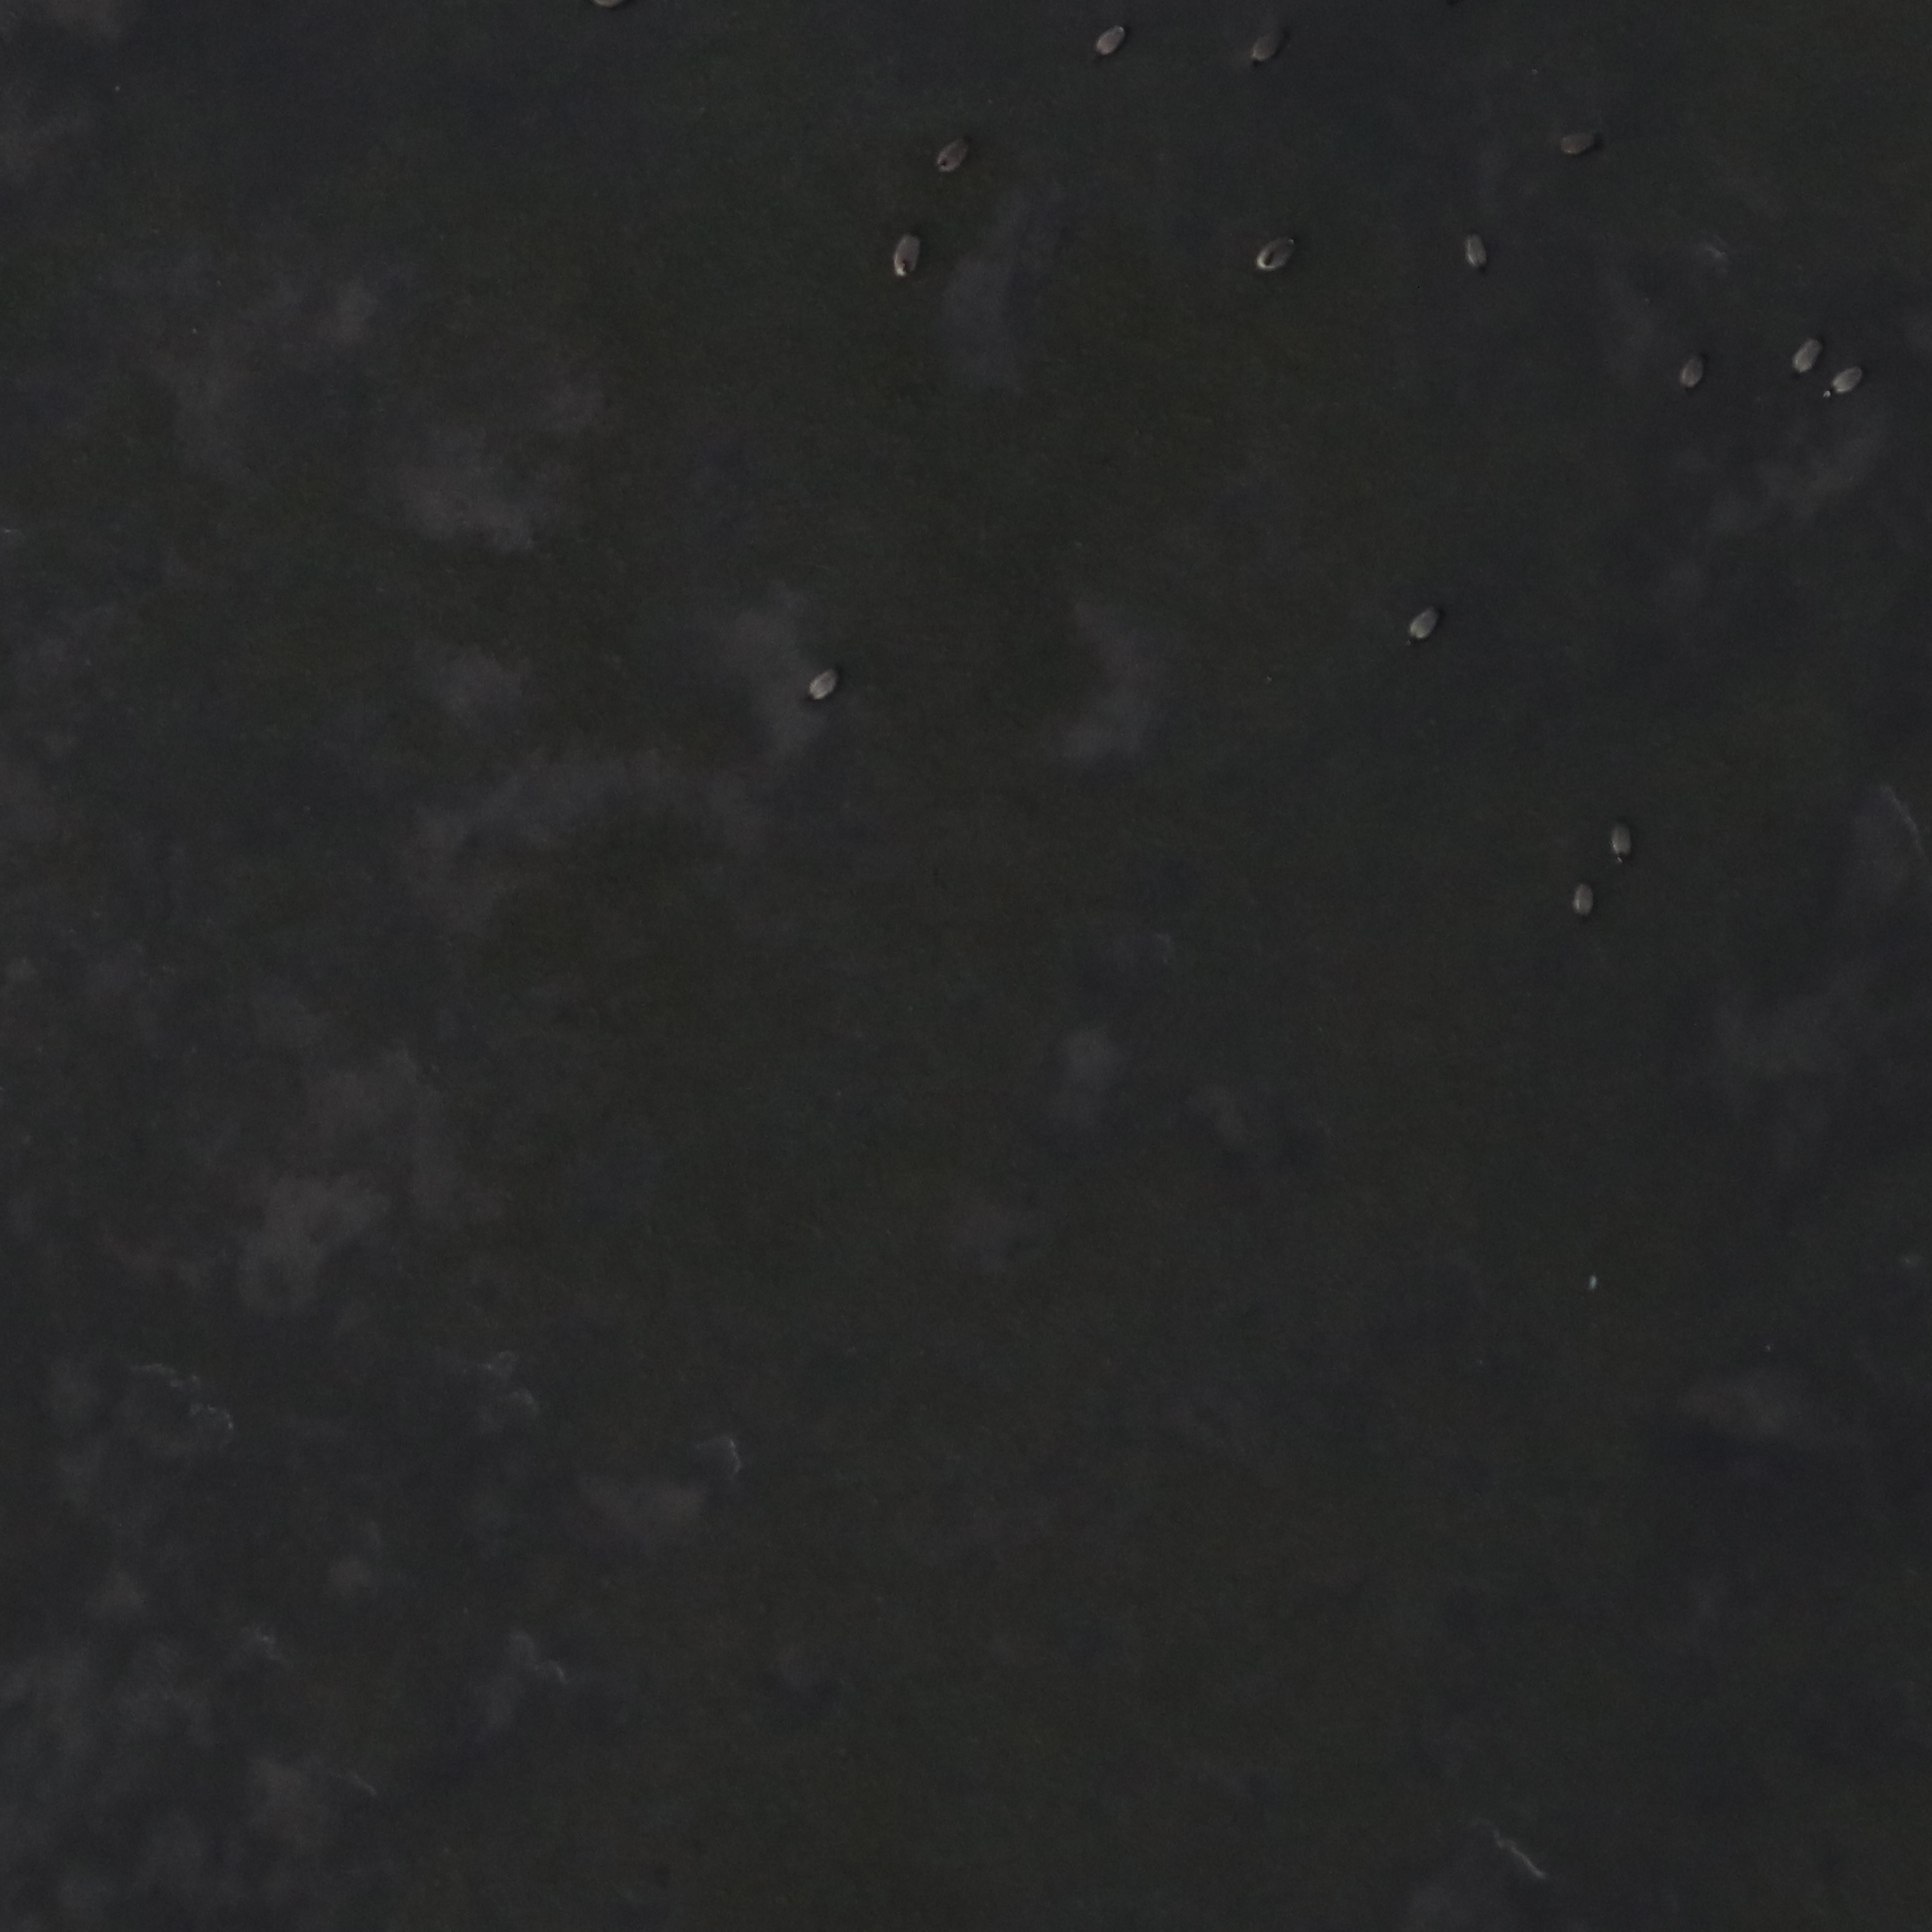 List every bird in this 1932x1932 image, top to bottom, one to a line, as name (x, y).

Canada goose (612, 2)
Canada goose (1111, 43)
Canada goose (1270, 43)
Canada goose (1575, 142)
Canada goose (951, 154)
Canada goose (1273, 254)
Canada goose (909, 255)
Canada goose (1479, 255)
Canada goose (1802, 359)
Canada goose (1687, 373)
Canada goose (1848, 379)
Canada goose (1424, 629)
Canada goose (819, 683)
Canada goose (1621, 831)
Canada goose (1580, 900)